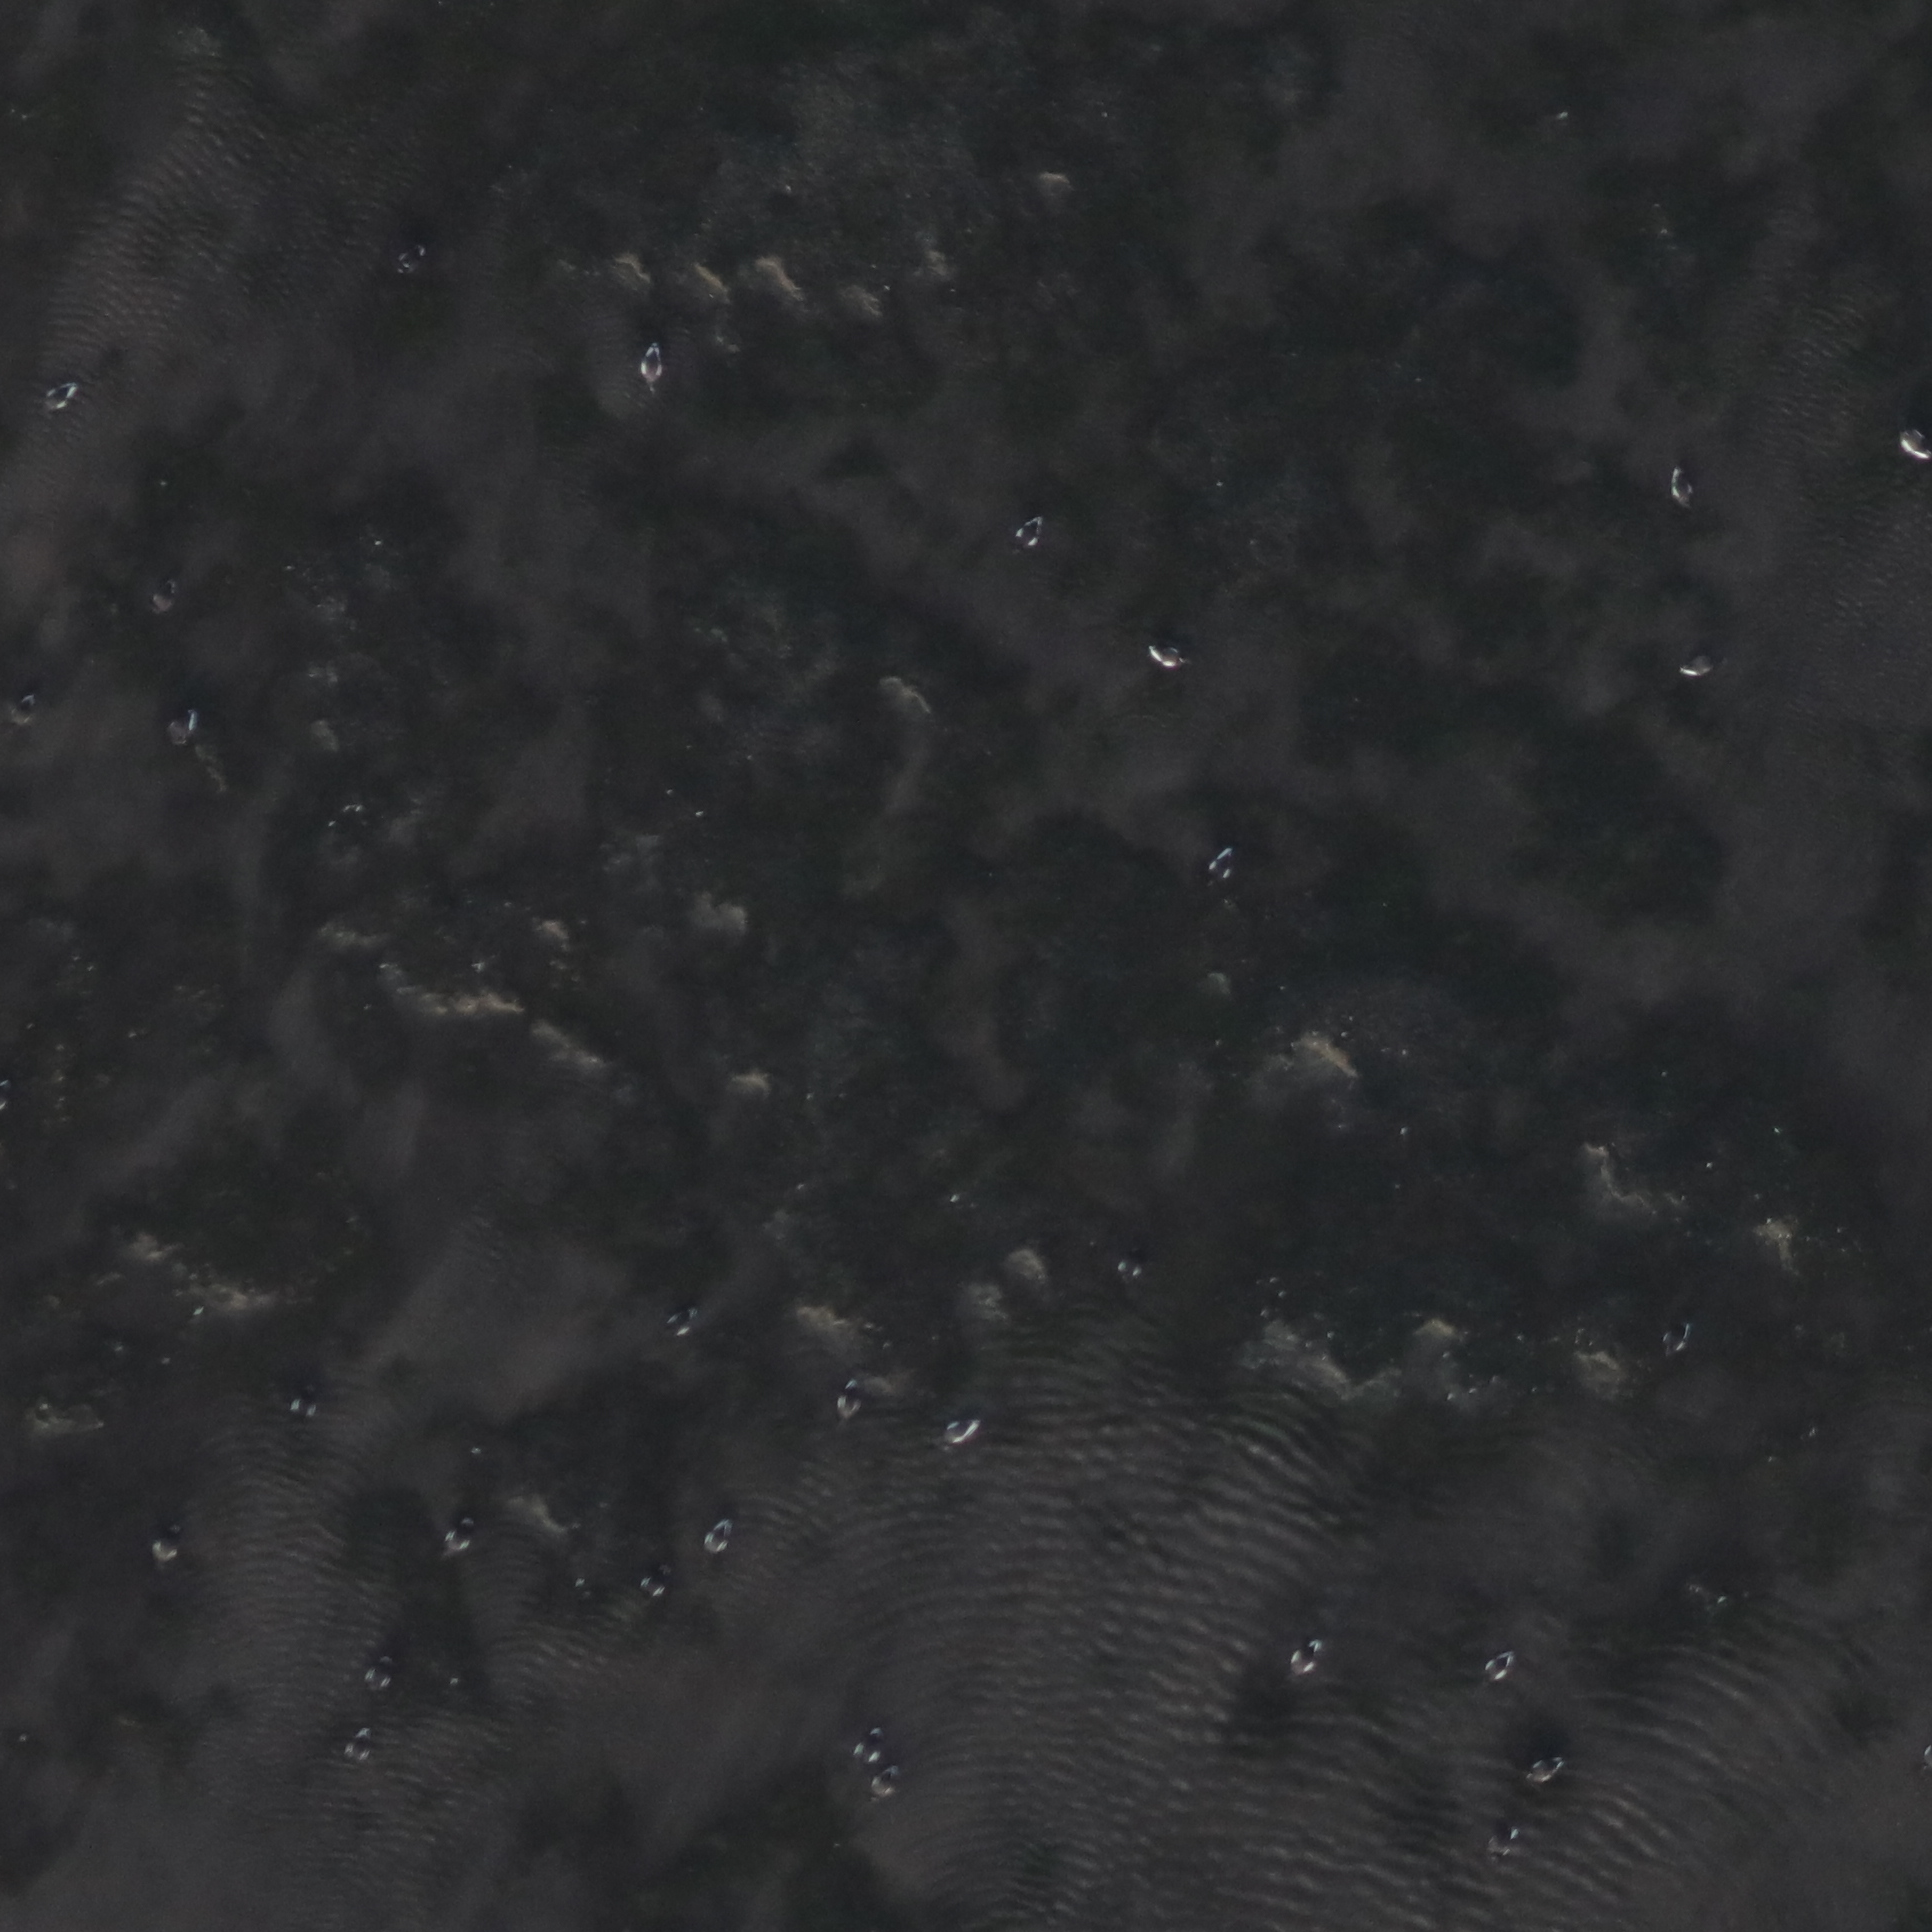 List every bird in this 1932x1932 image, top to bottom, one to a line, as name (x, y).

brant (406, 247)
brant (652, 369)
brant (62, 392)
brant (1915, 442)
brant (1683, 488)
brant (1028, 535)
brant (161, 593)
brant (1167, 656)
brant (1698, 669)
brant (24, 708)
brant (182, 726)
brant (1222, 870)
brant (1130, 1265)
brant (674, 1322)
brant (1682, 1343)
brant (856, 1398)
brant (302, 1405)
brant (956, 1432)
brant (459, 1536)
brant (717, 1538)
brant (167, 1549)
brant (652, 1584)
brant (1304, 1659)
brant (1497, 1666)
brant (376, 1680)
brant (862, 1736)
brant (358, 1751)
brant (1543, 1769)
brant (887, 1782)
brant (1502, 1842)